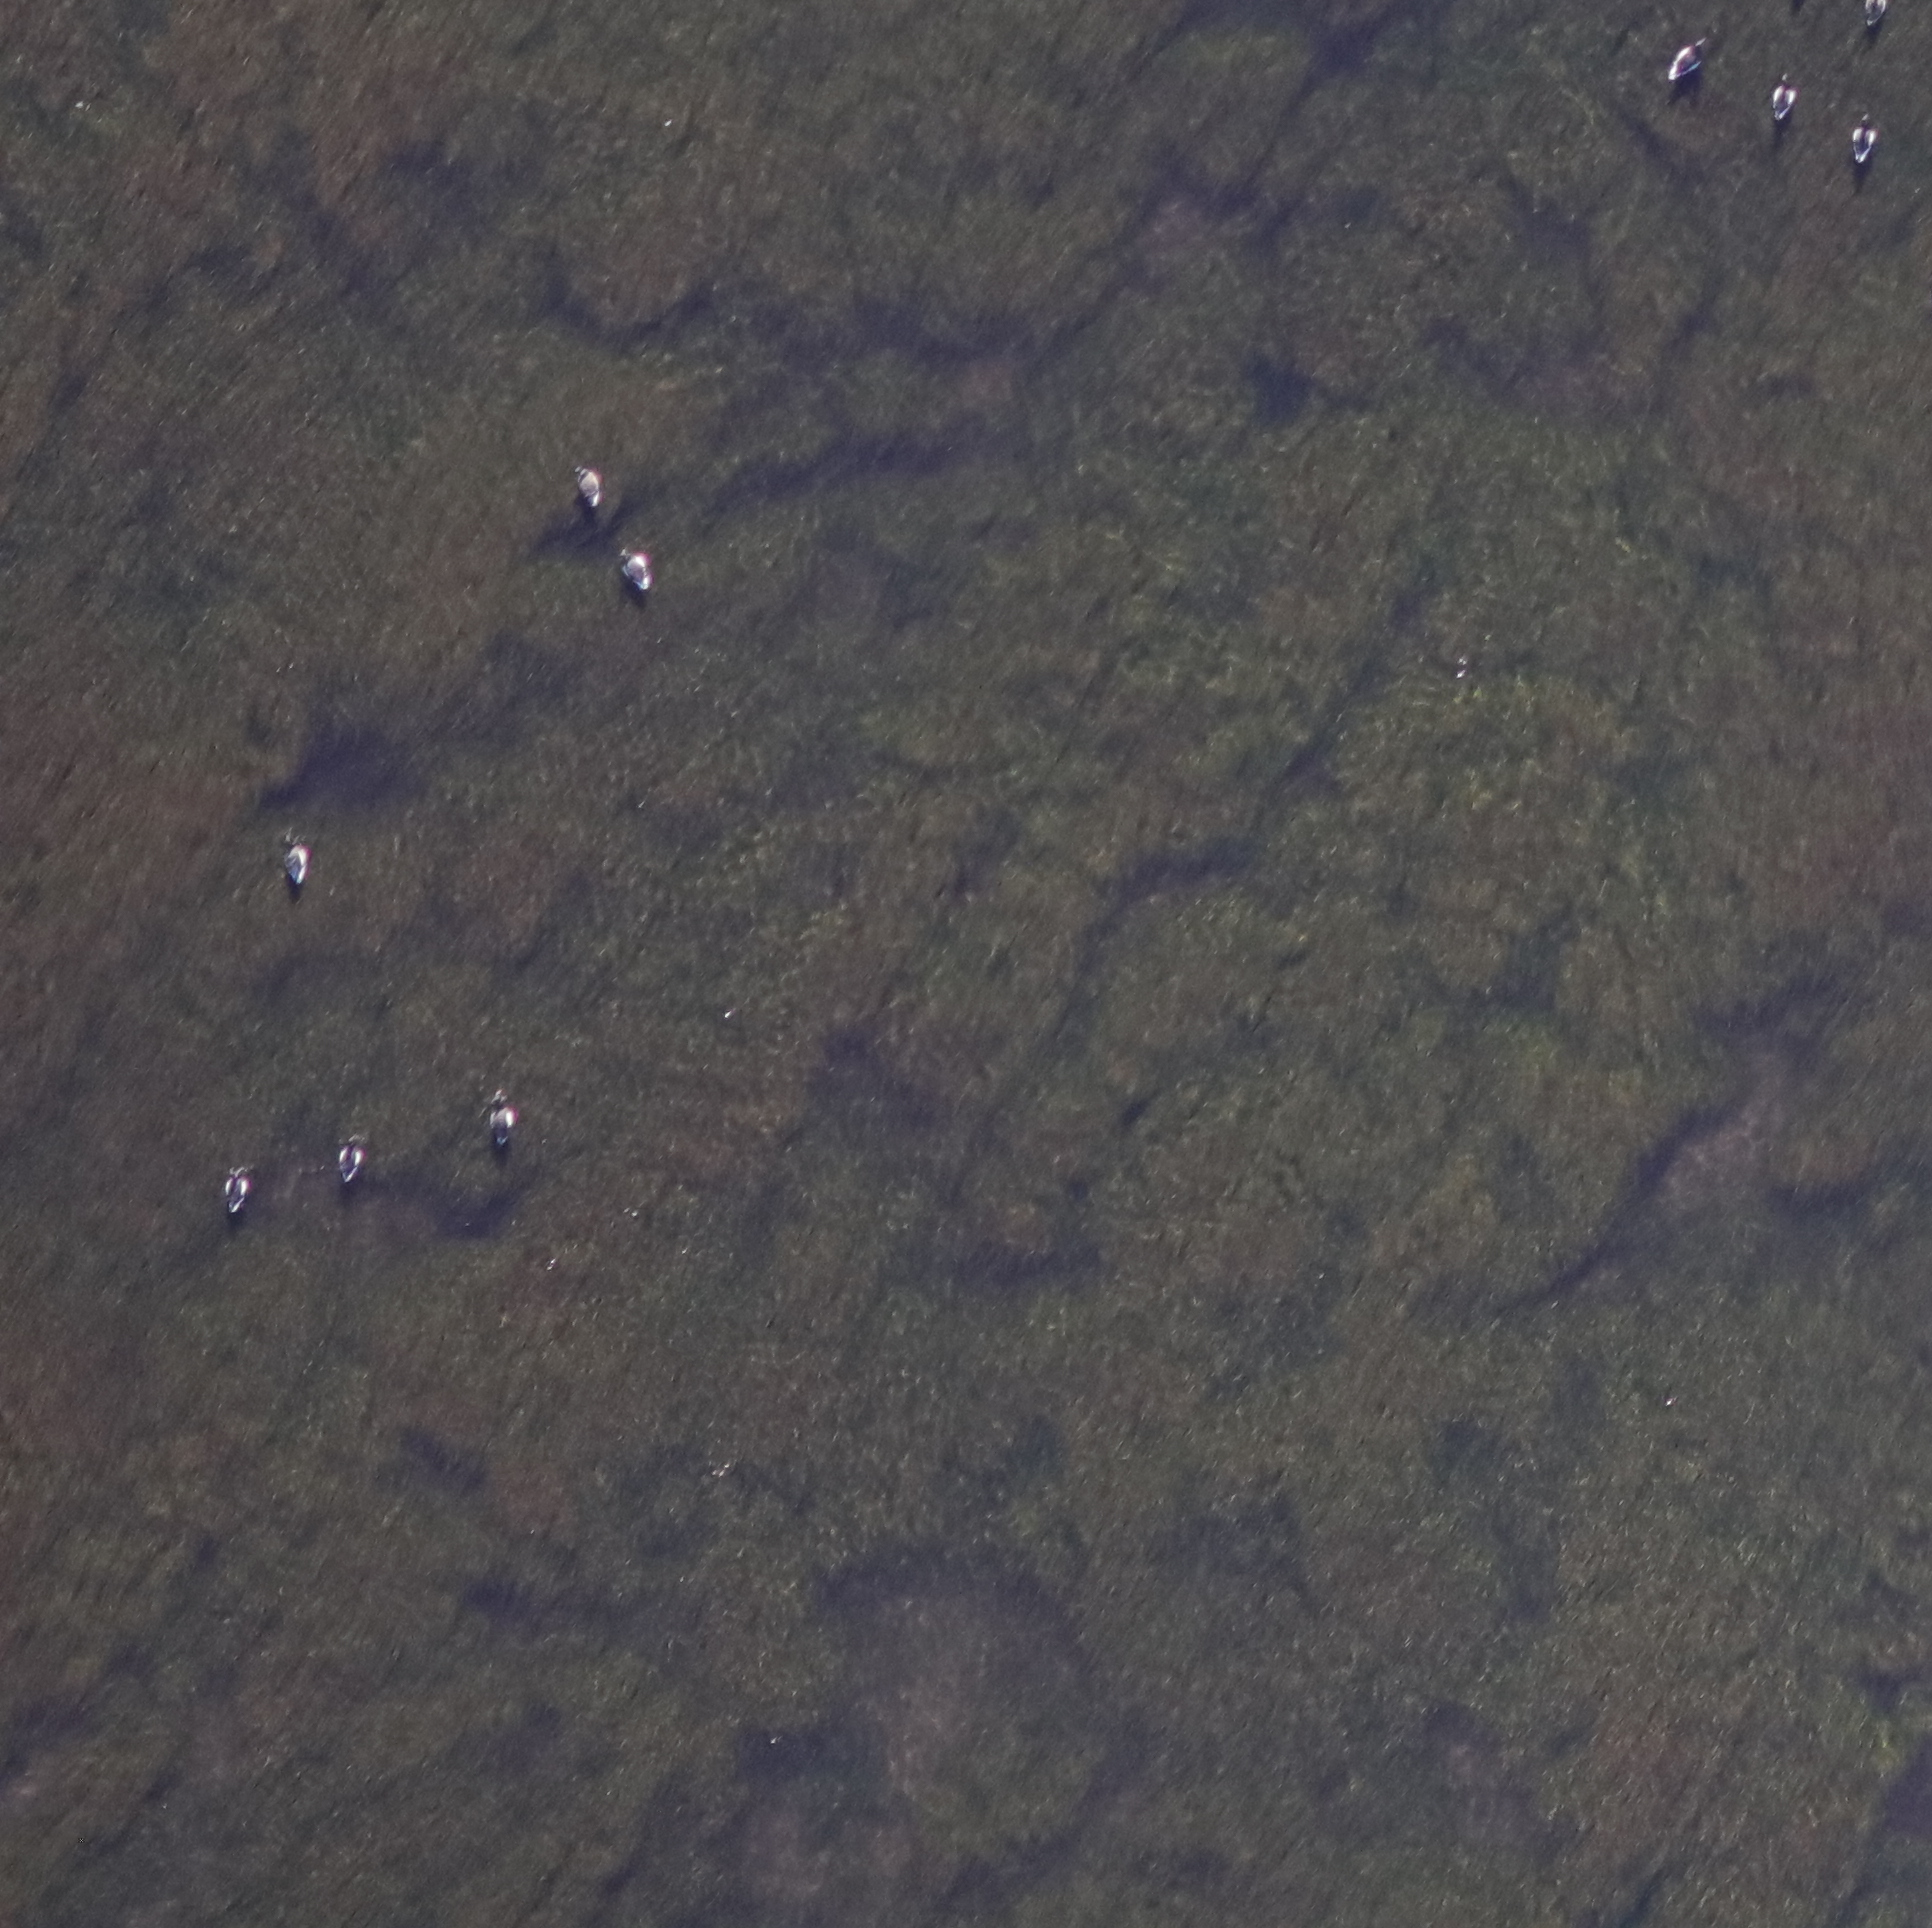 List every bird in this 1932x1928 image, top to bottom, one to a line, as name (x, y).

brant (1876, 6)
brant (1687, 61)
brant (1783, 99)
brant (1863, 140)
brant (587, 489)
brant (637, 571)
brant (297, 862)
brant (499, 1119)
brant (350, 1159)
brant (238, 1188)